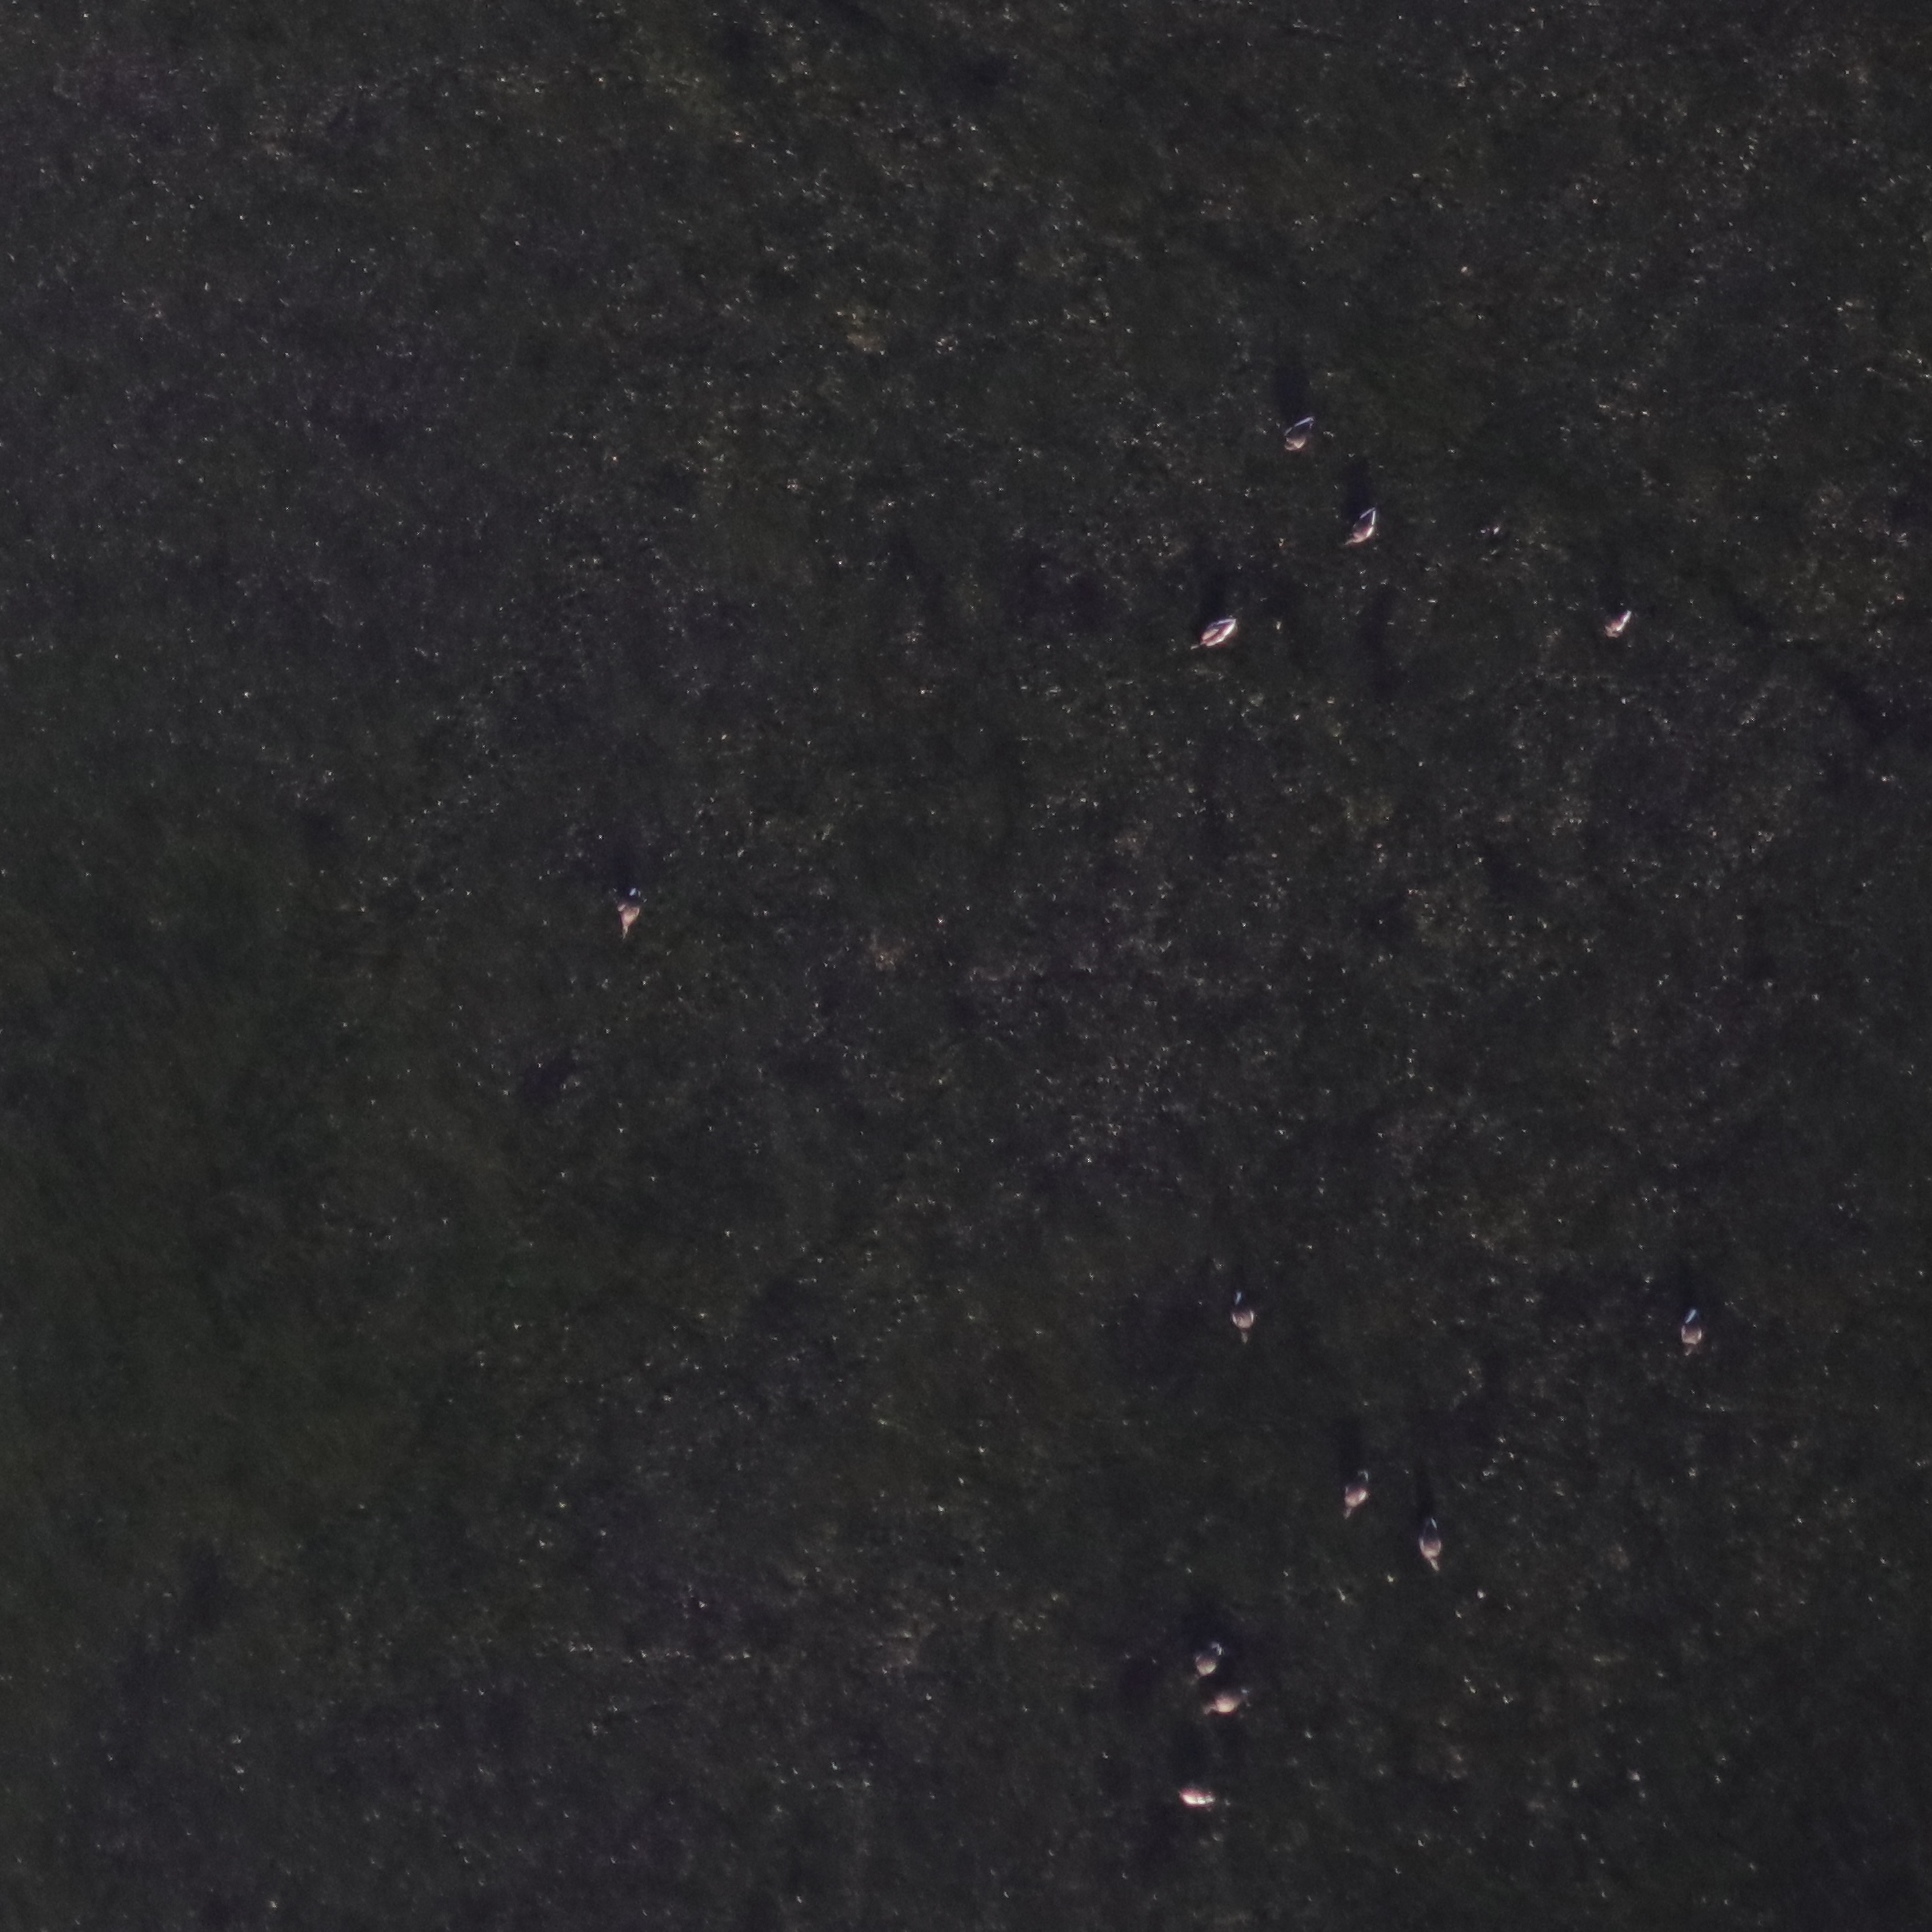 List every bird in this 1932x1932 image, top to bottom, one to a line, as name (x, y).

brant (1299, 434)
brant (1362, 526)
brant (1618, 621)
brant (1215, 632)
brant (630, 911)
brant (1243, 1316)
brant (1691, 1329)
brant (1357, 1491)
brant (1431, 1545)
brant (1210, 1660)
brant (1224, 1703)